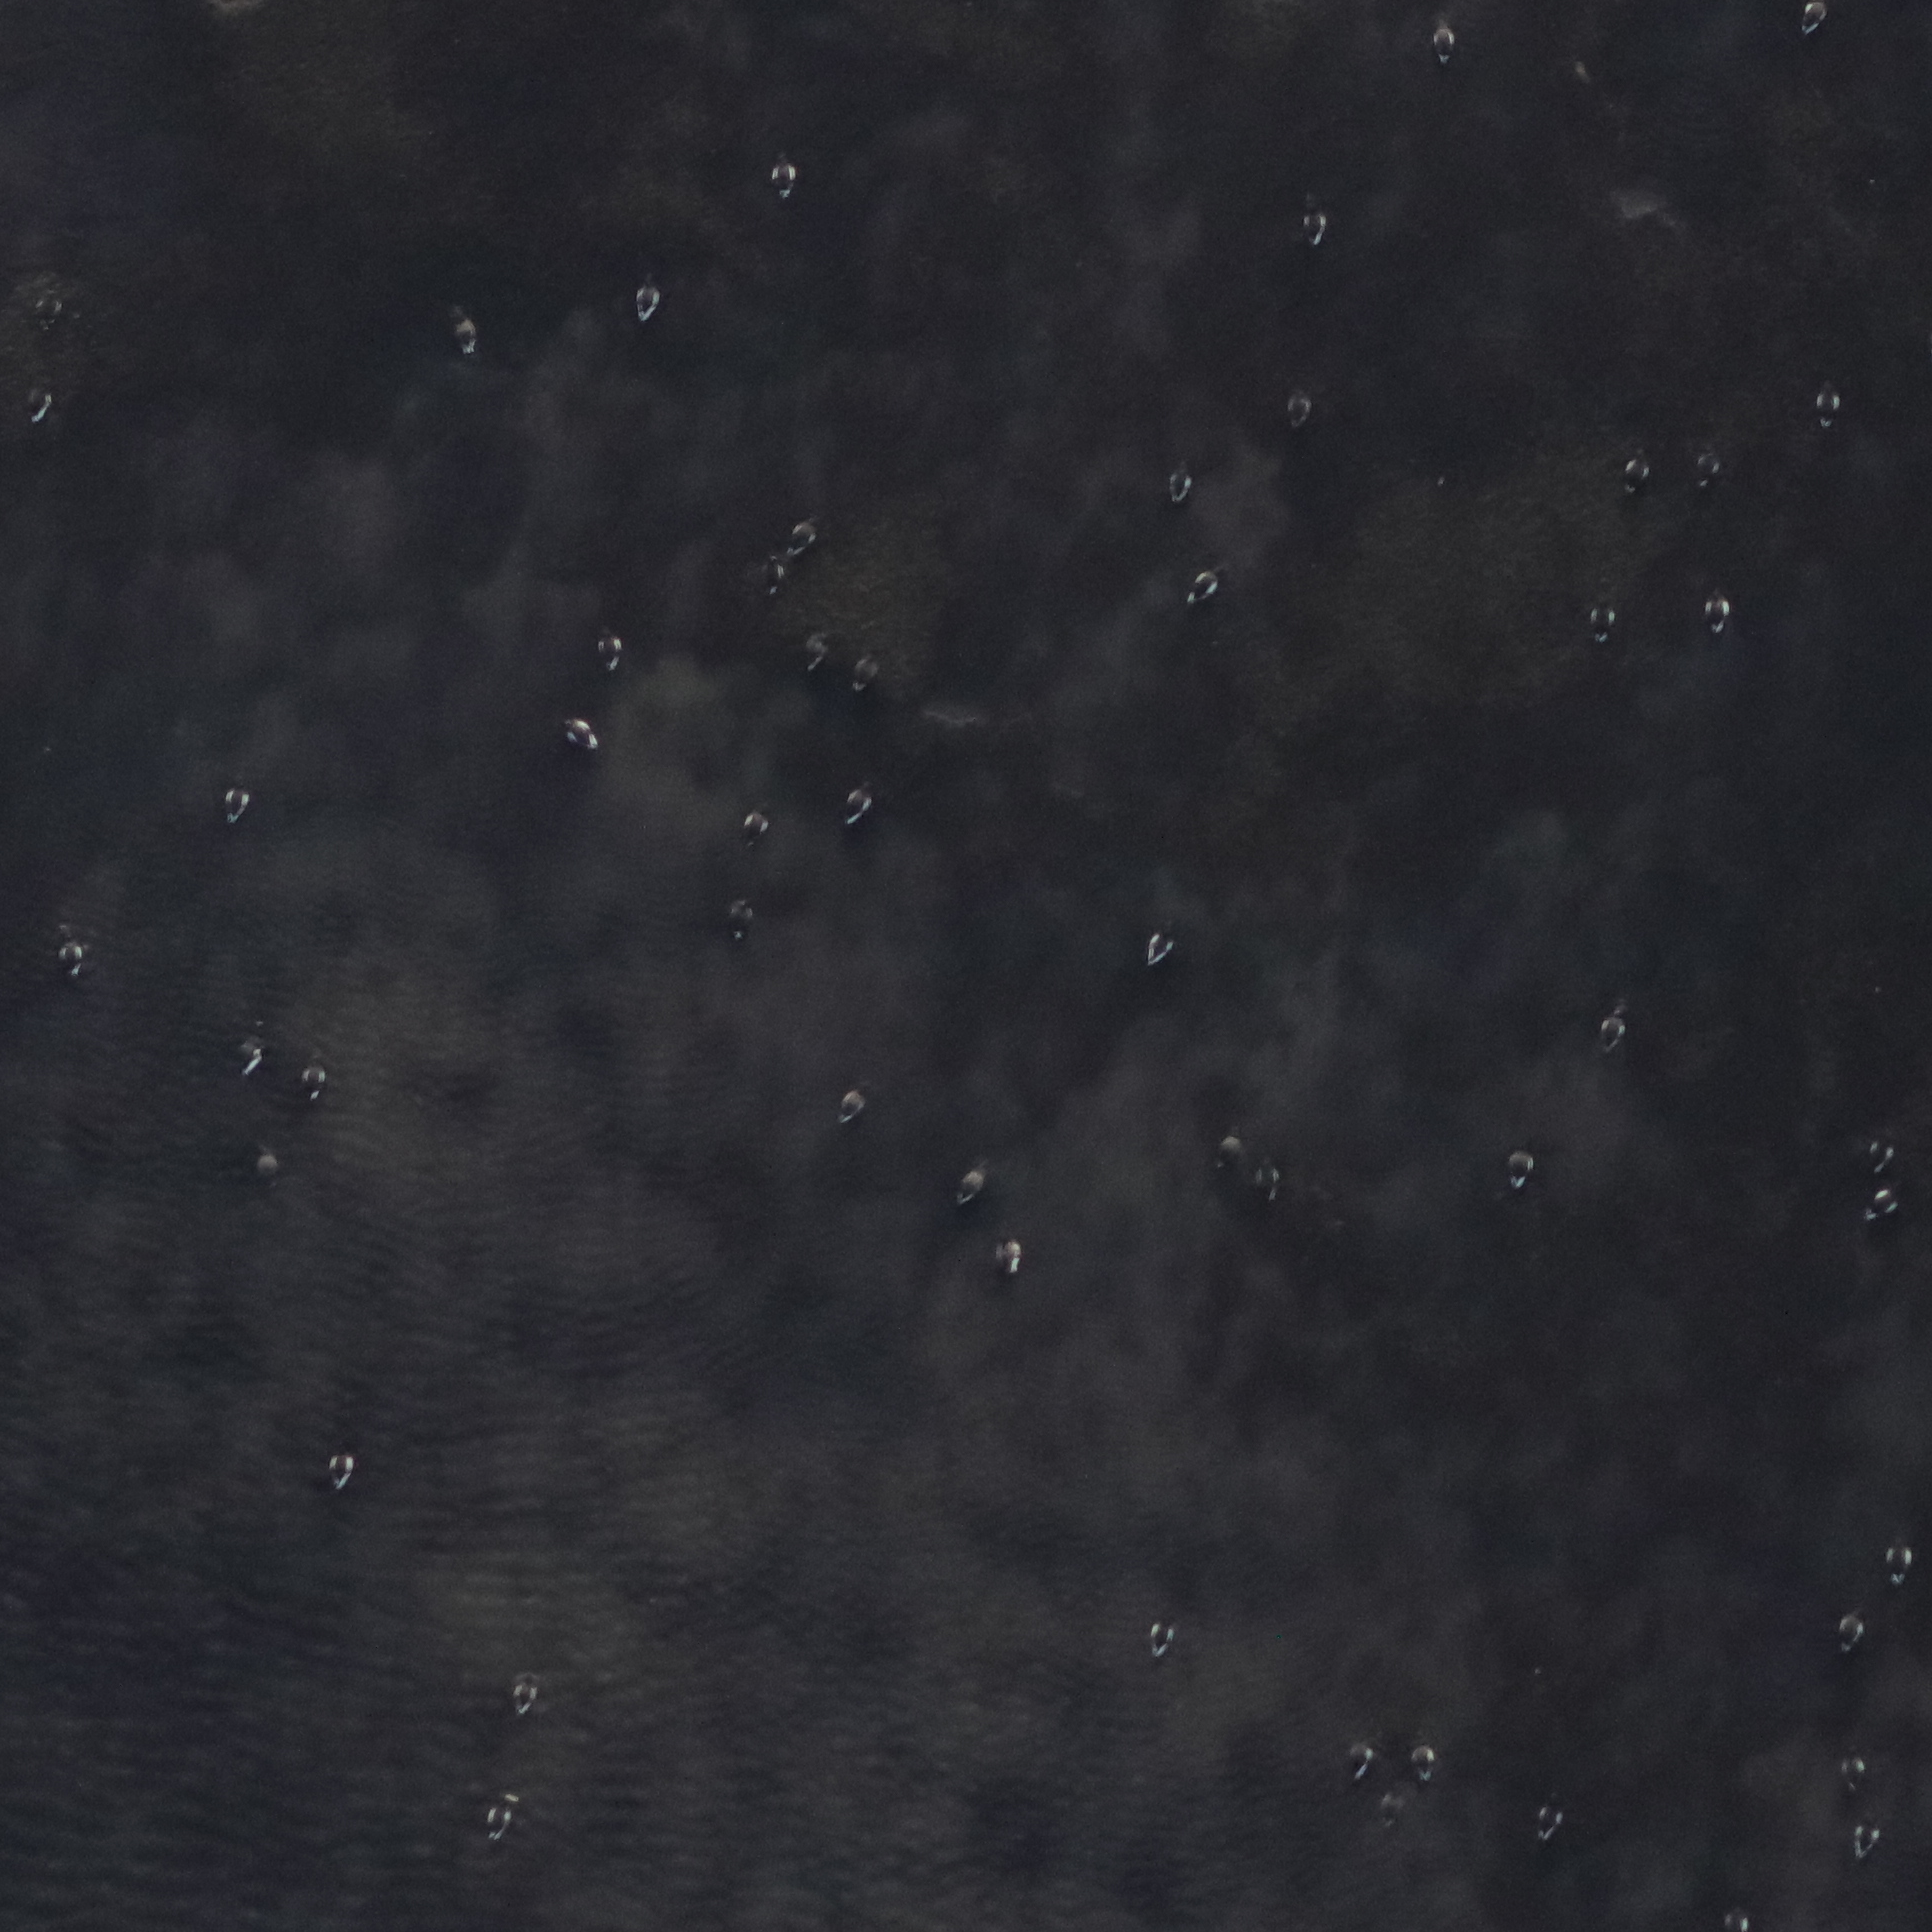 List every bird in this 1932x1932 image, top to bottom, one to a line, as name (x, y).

brant (1813, 12)
brant (1443, 39)
brant (783, 173)
brant (1312, 223)
brant (646, 297)
brant (52, 306)
brant (464, 324)
brant (1827, 404)
brant (44, 413)
brant (1300, 414)
brant (1706, 463)
brant (1635, 470)
brant (1179, 482)
brant (802, 531)
brant (771, 580)
brant (1204, 583)
brant (1716, 612)
brant (1602, 619)
brant (615, 648)
brant (813, 652)
brant (865, 671)
brant (578, 733)
brant (236, 802)
brant (857, 802)
brant (756, 824)
brant (729, 917)
brant (1161, 945)
brant (77, 949)
brant (1612, 1026)
brant (254, 1058)
brant (315, 1077)
brant (852, 1104)
brant (1882, 1142)
brant (1235, 1156)
brant (264, 1161)
brant (1519, 1165)
brant (970, 1181)
brant (1277, 1181)
brant (1878, 1200)
brant (1007, 1256)
brant (339, 1466)
brant (1898, 1559)
brant (1848, 1627)
brant (1162, 1635)
brant (527, 1692)
brant (1361, 1759)
brant (1421, 1759)
brant (1855, 1776)
brant (1391, 1806)
brant (500, 1816)
brant (1547, 1818)
brant (1866, 1838)
brant (1742, 1928)